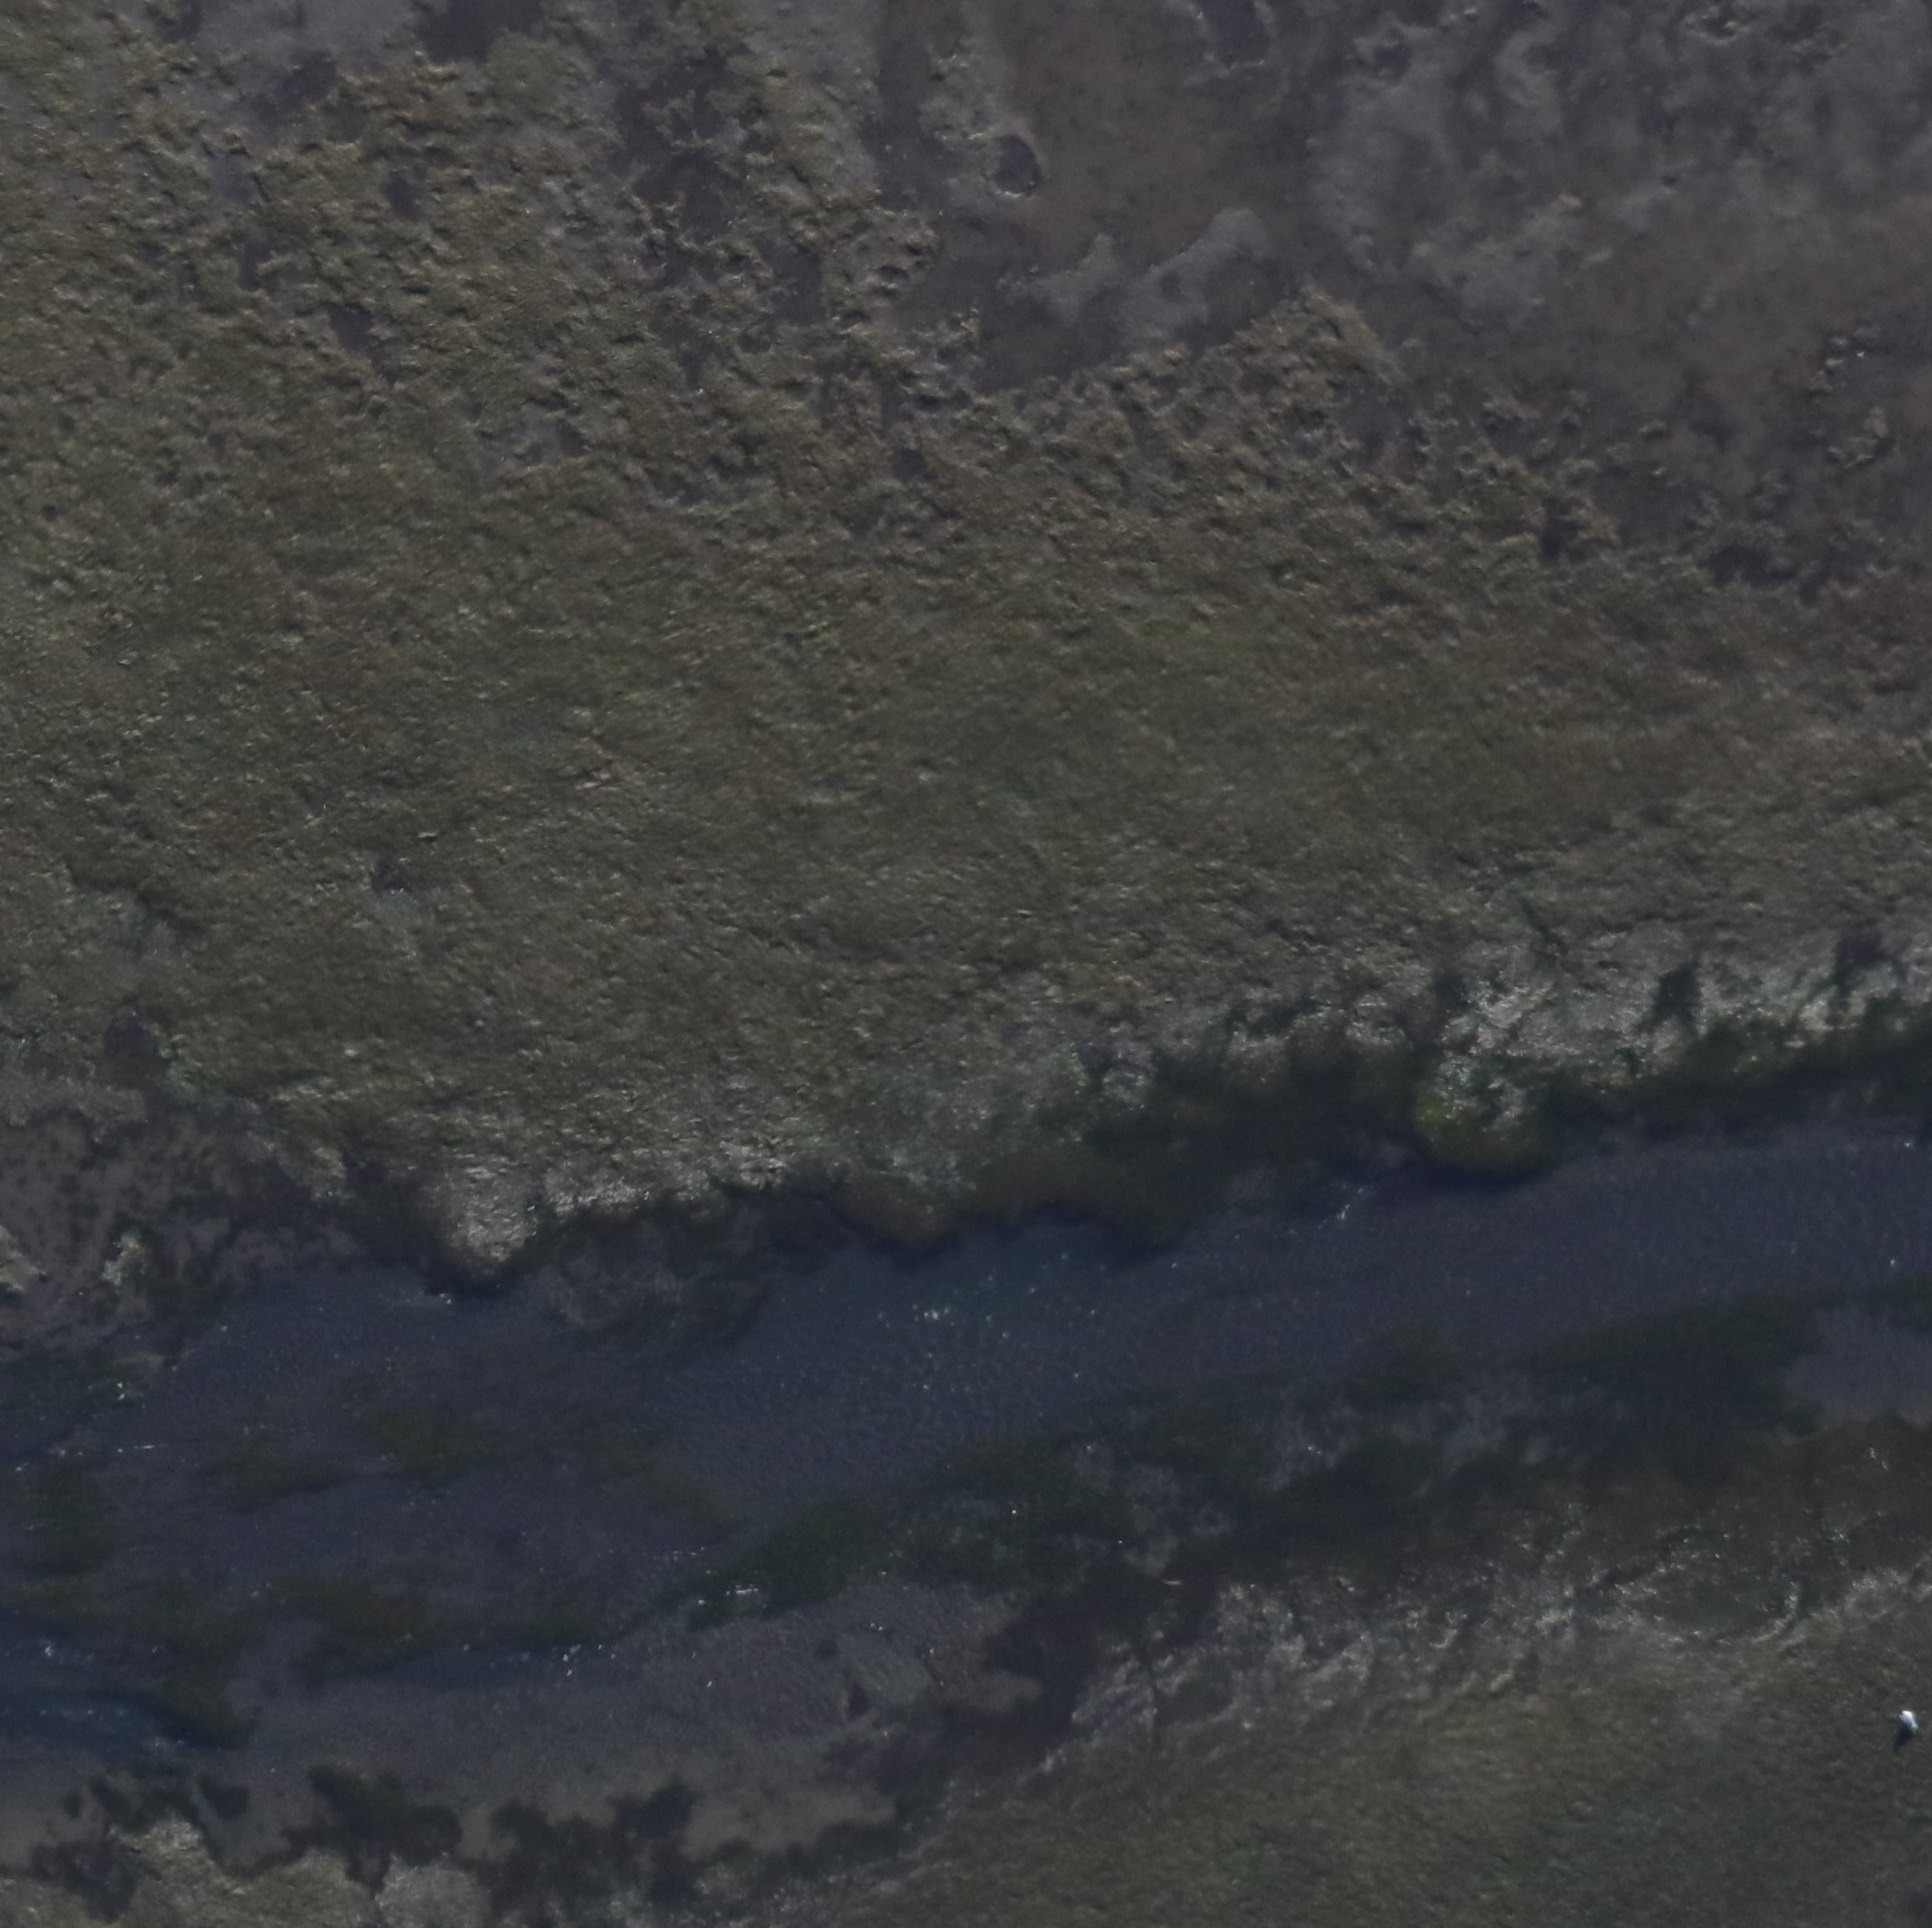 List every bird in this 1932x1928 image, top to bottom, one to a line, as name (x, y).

gull (1908, 1718)